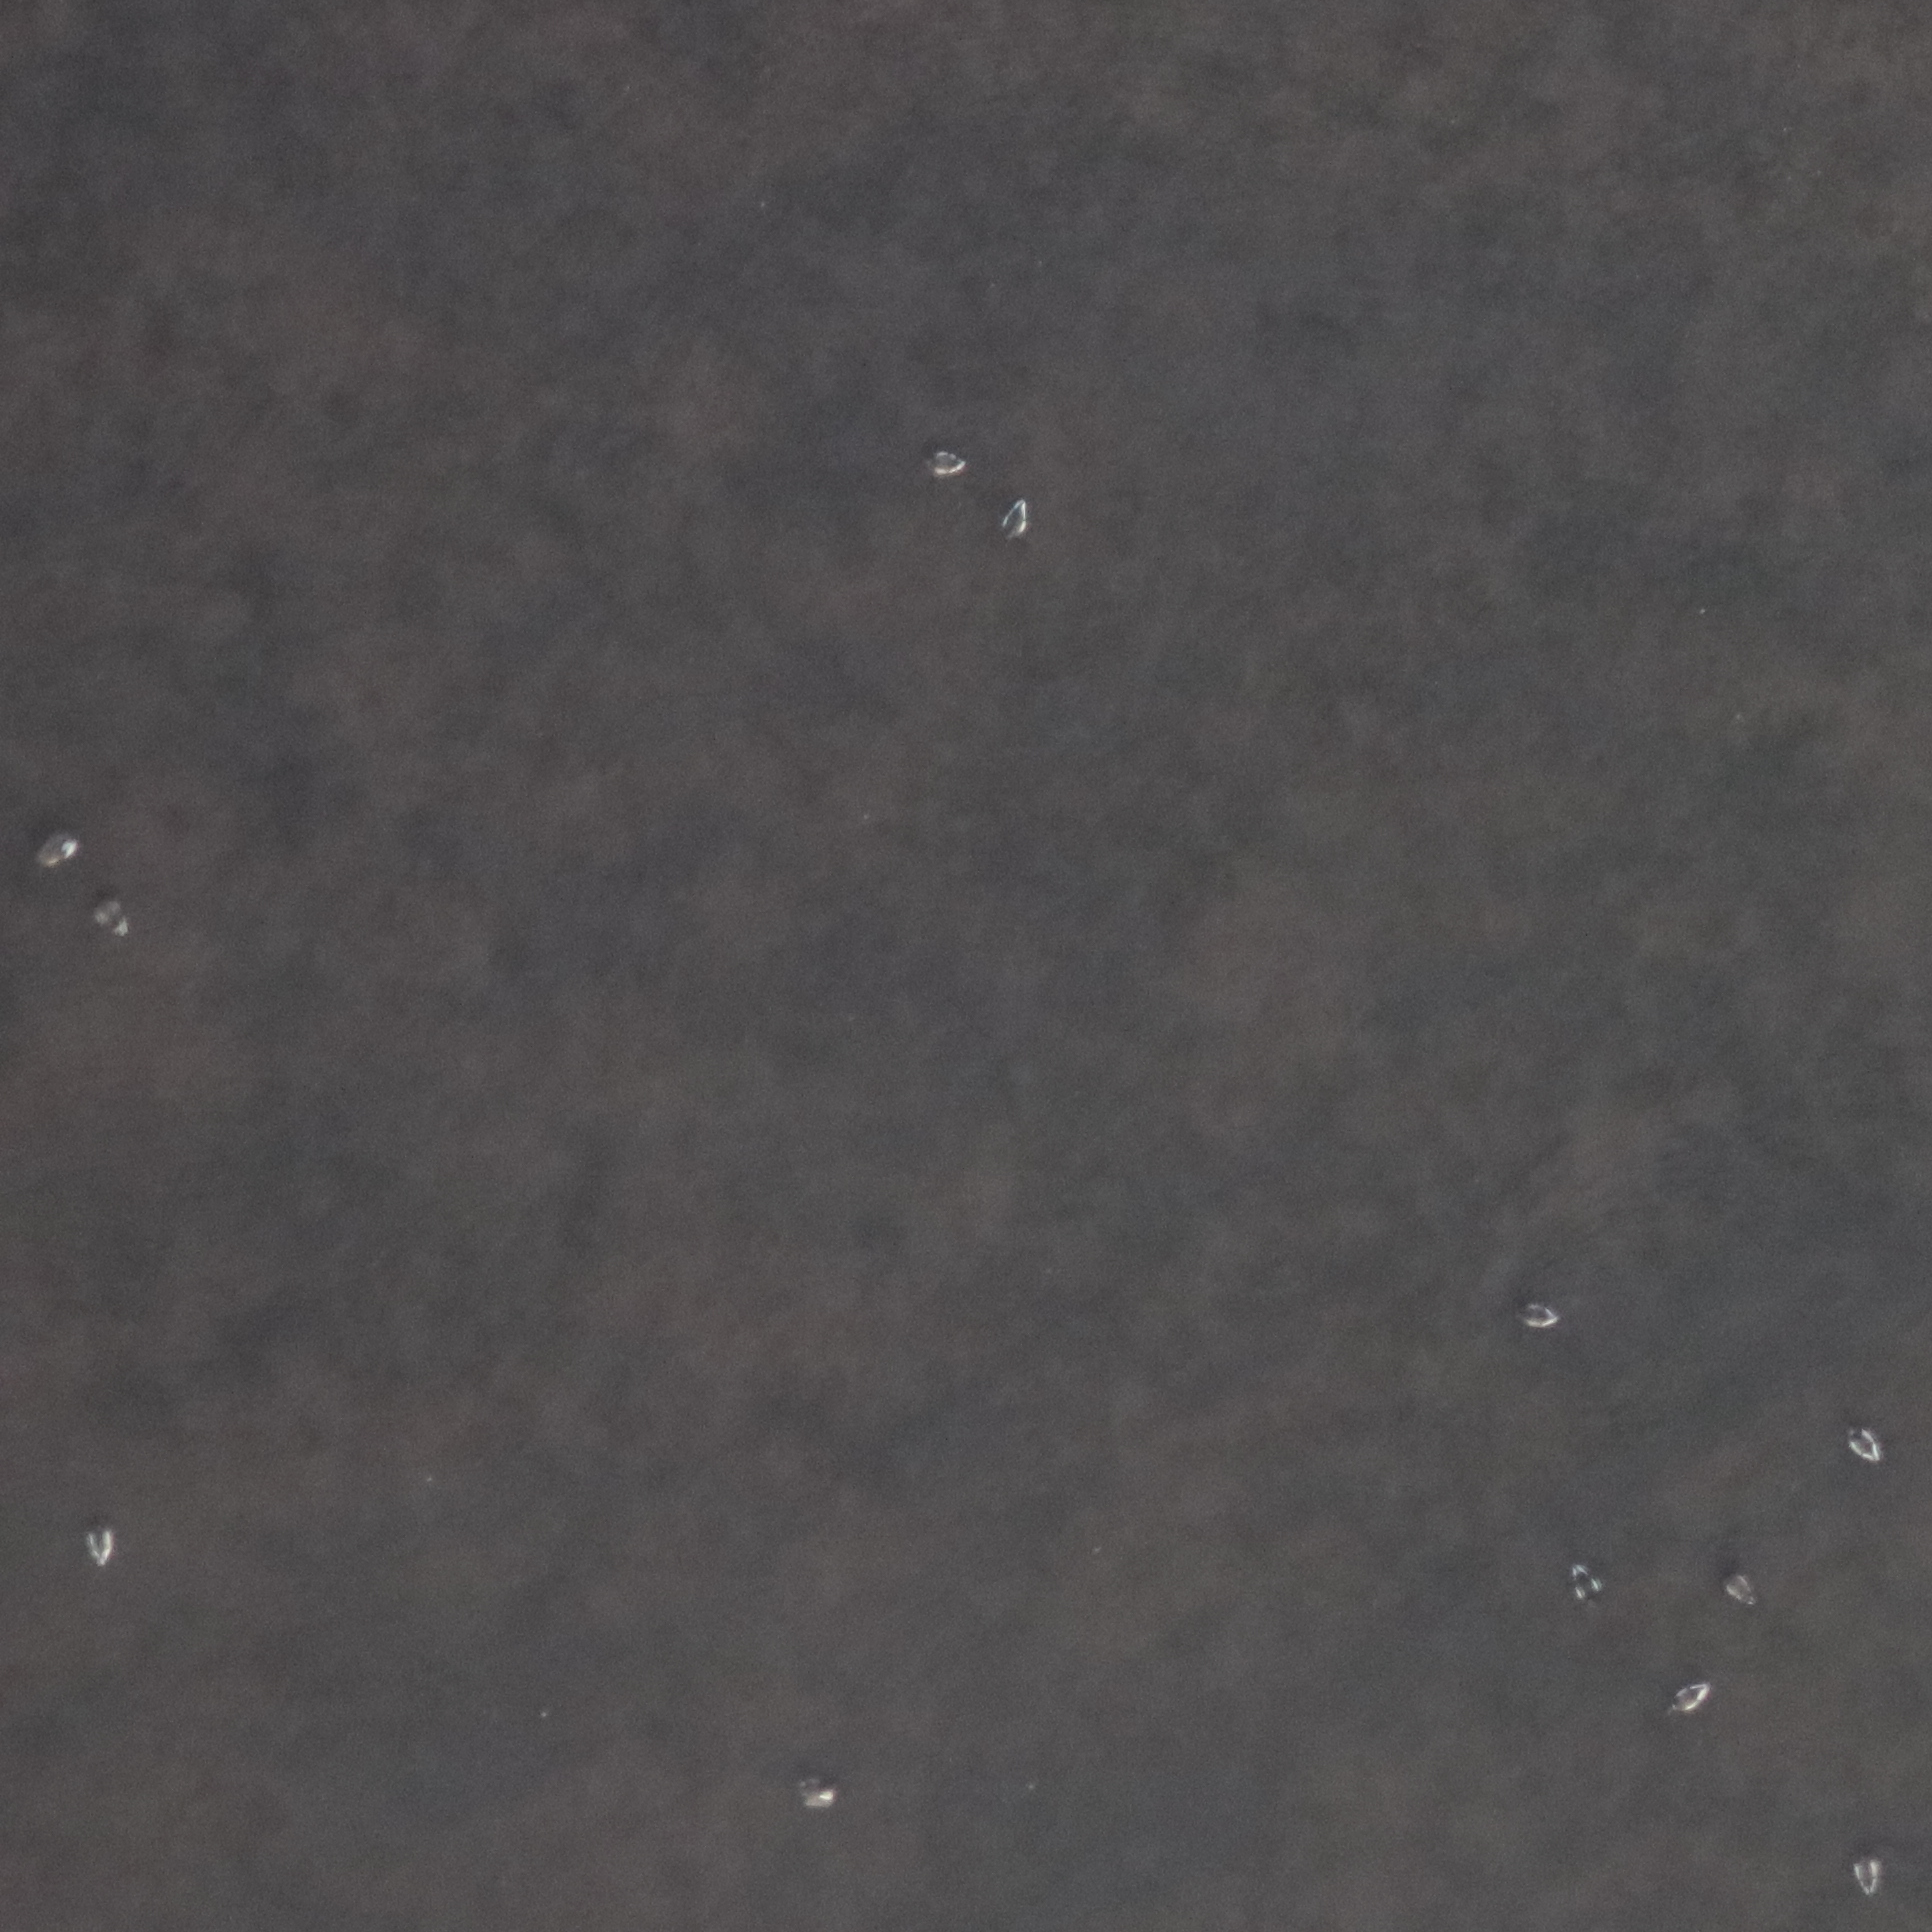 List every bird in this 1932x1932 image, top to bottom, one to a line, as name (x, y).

brant (945, 463)
brant (1013, 524)
brant (55, 847)
brant (110, 917)
brant (1537, 1314)
brant (1862, 1442)
brant (101, 1539)
brant (1587, 1584)
brant (1739, 1587)
brant (1685, 1698)
brant (820, 1793)
brant (1869, 1871)